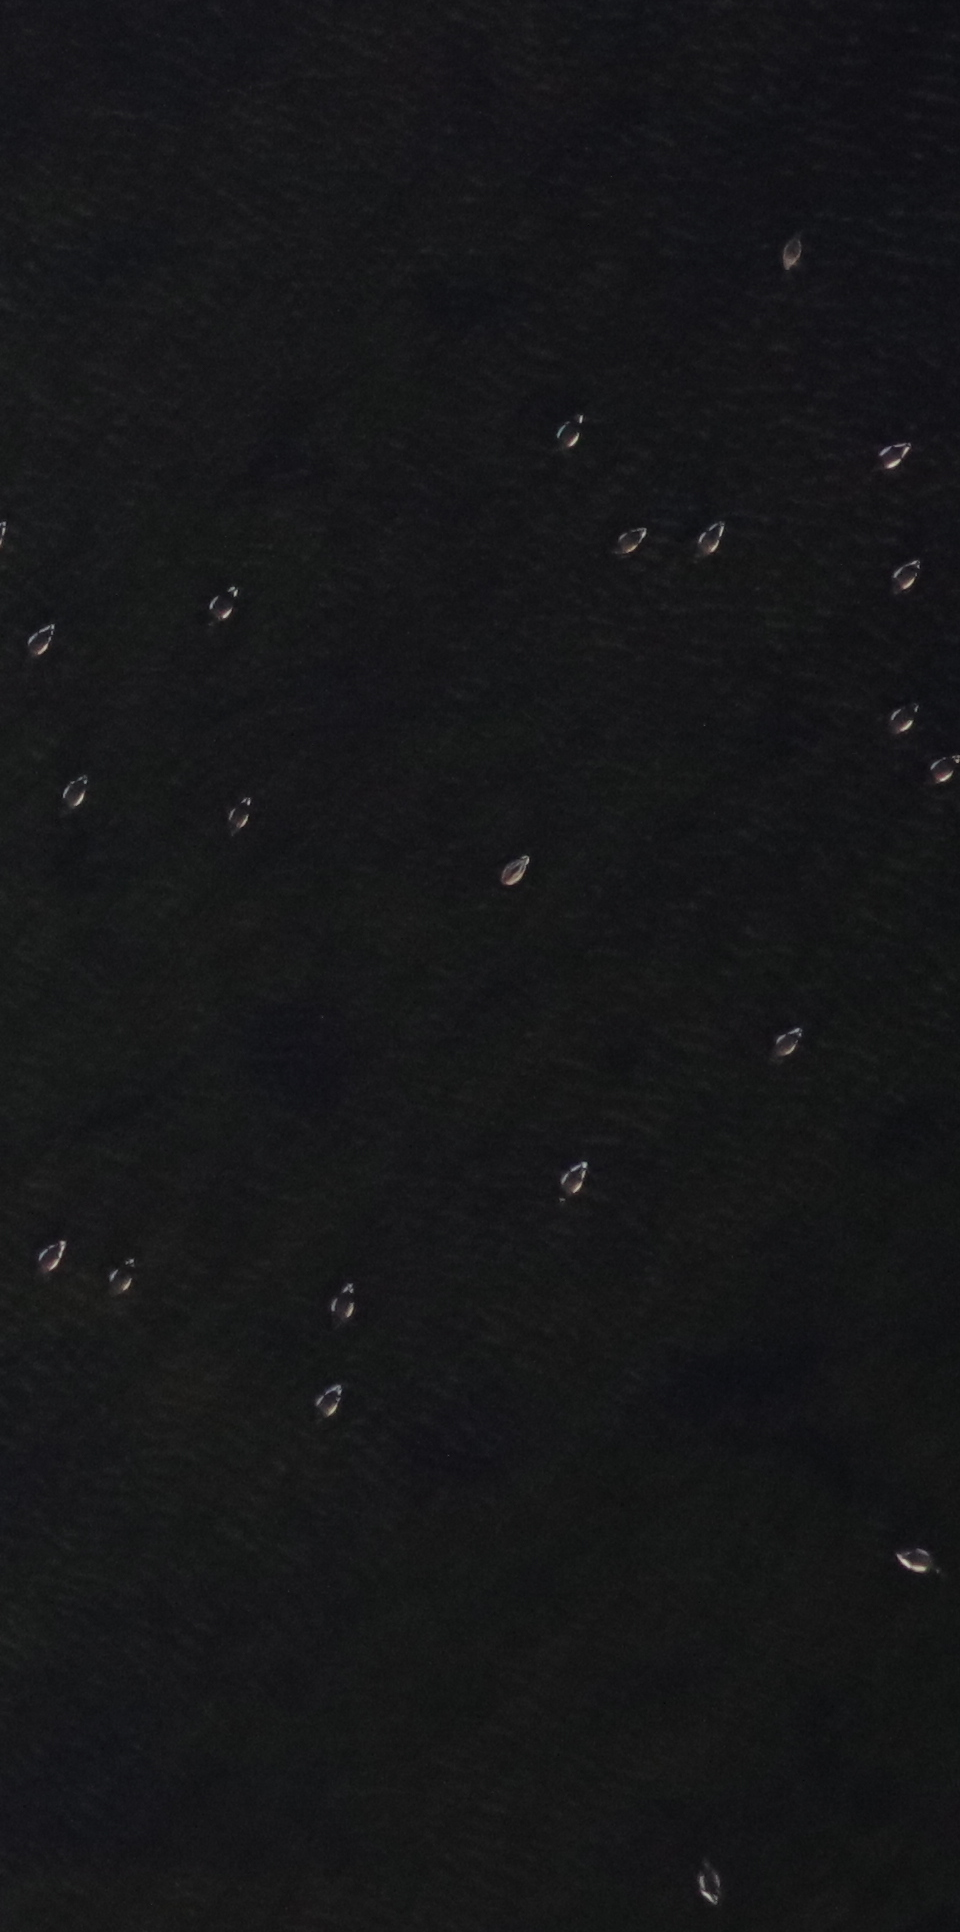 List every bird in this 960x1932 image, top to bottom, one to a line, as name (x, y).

other bird (796, 246)
brant (571, 435)
brant (891, 456)
brant (629, 541)
brant (709, 541)
brant (905, 577)
brant (223, 606)
brant (40, 643)
brant (904, 718)
brant (941, 768)
brant (74, 794)
brant (239, 816)
other bird (517, 873)
brant (785, 1044)
brant (574, 1182)
brant (51, 1259)
brant (123, 1276)
brant (344, 1304)
brant (327, 1401)
brant (918, 1559)
brant (709, 1878)